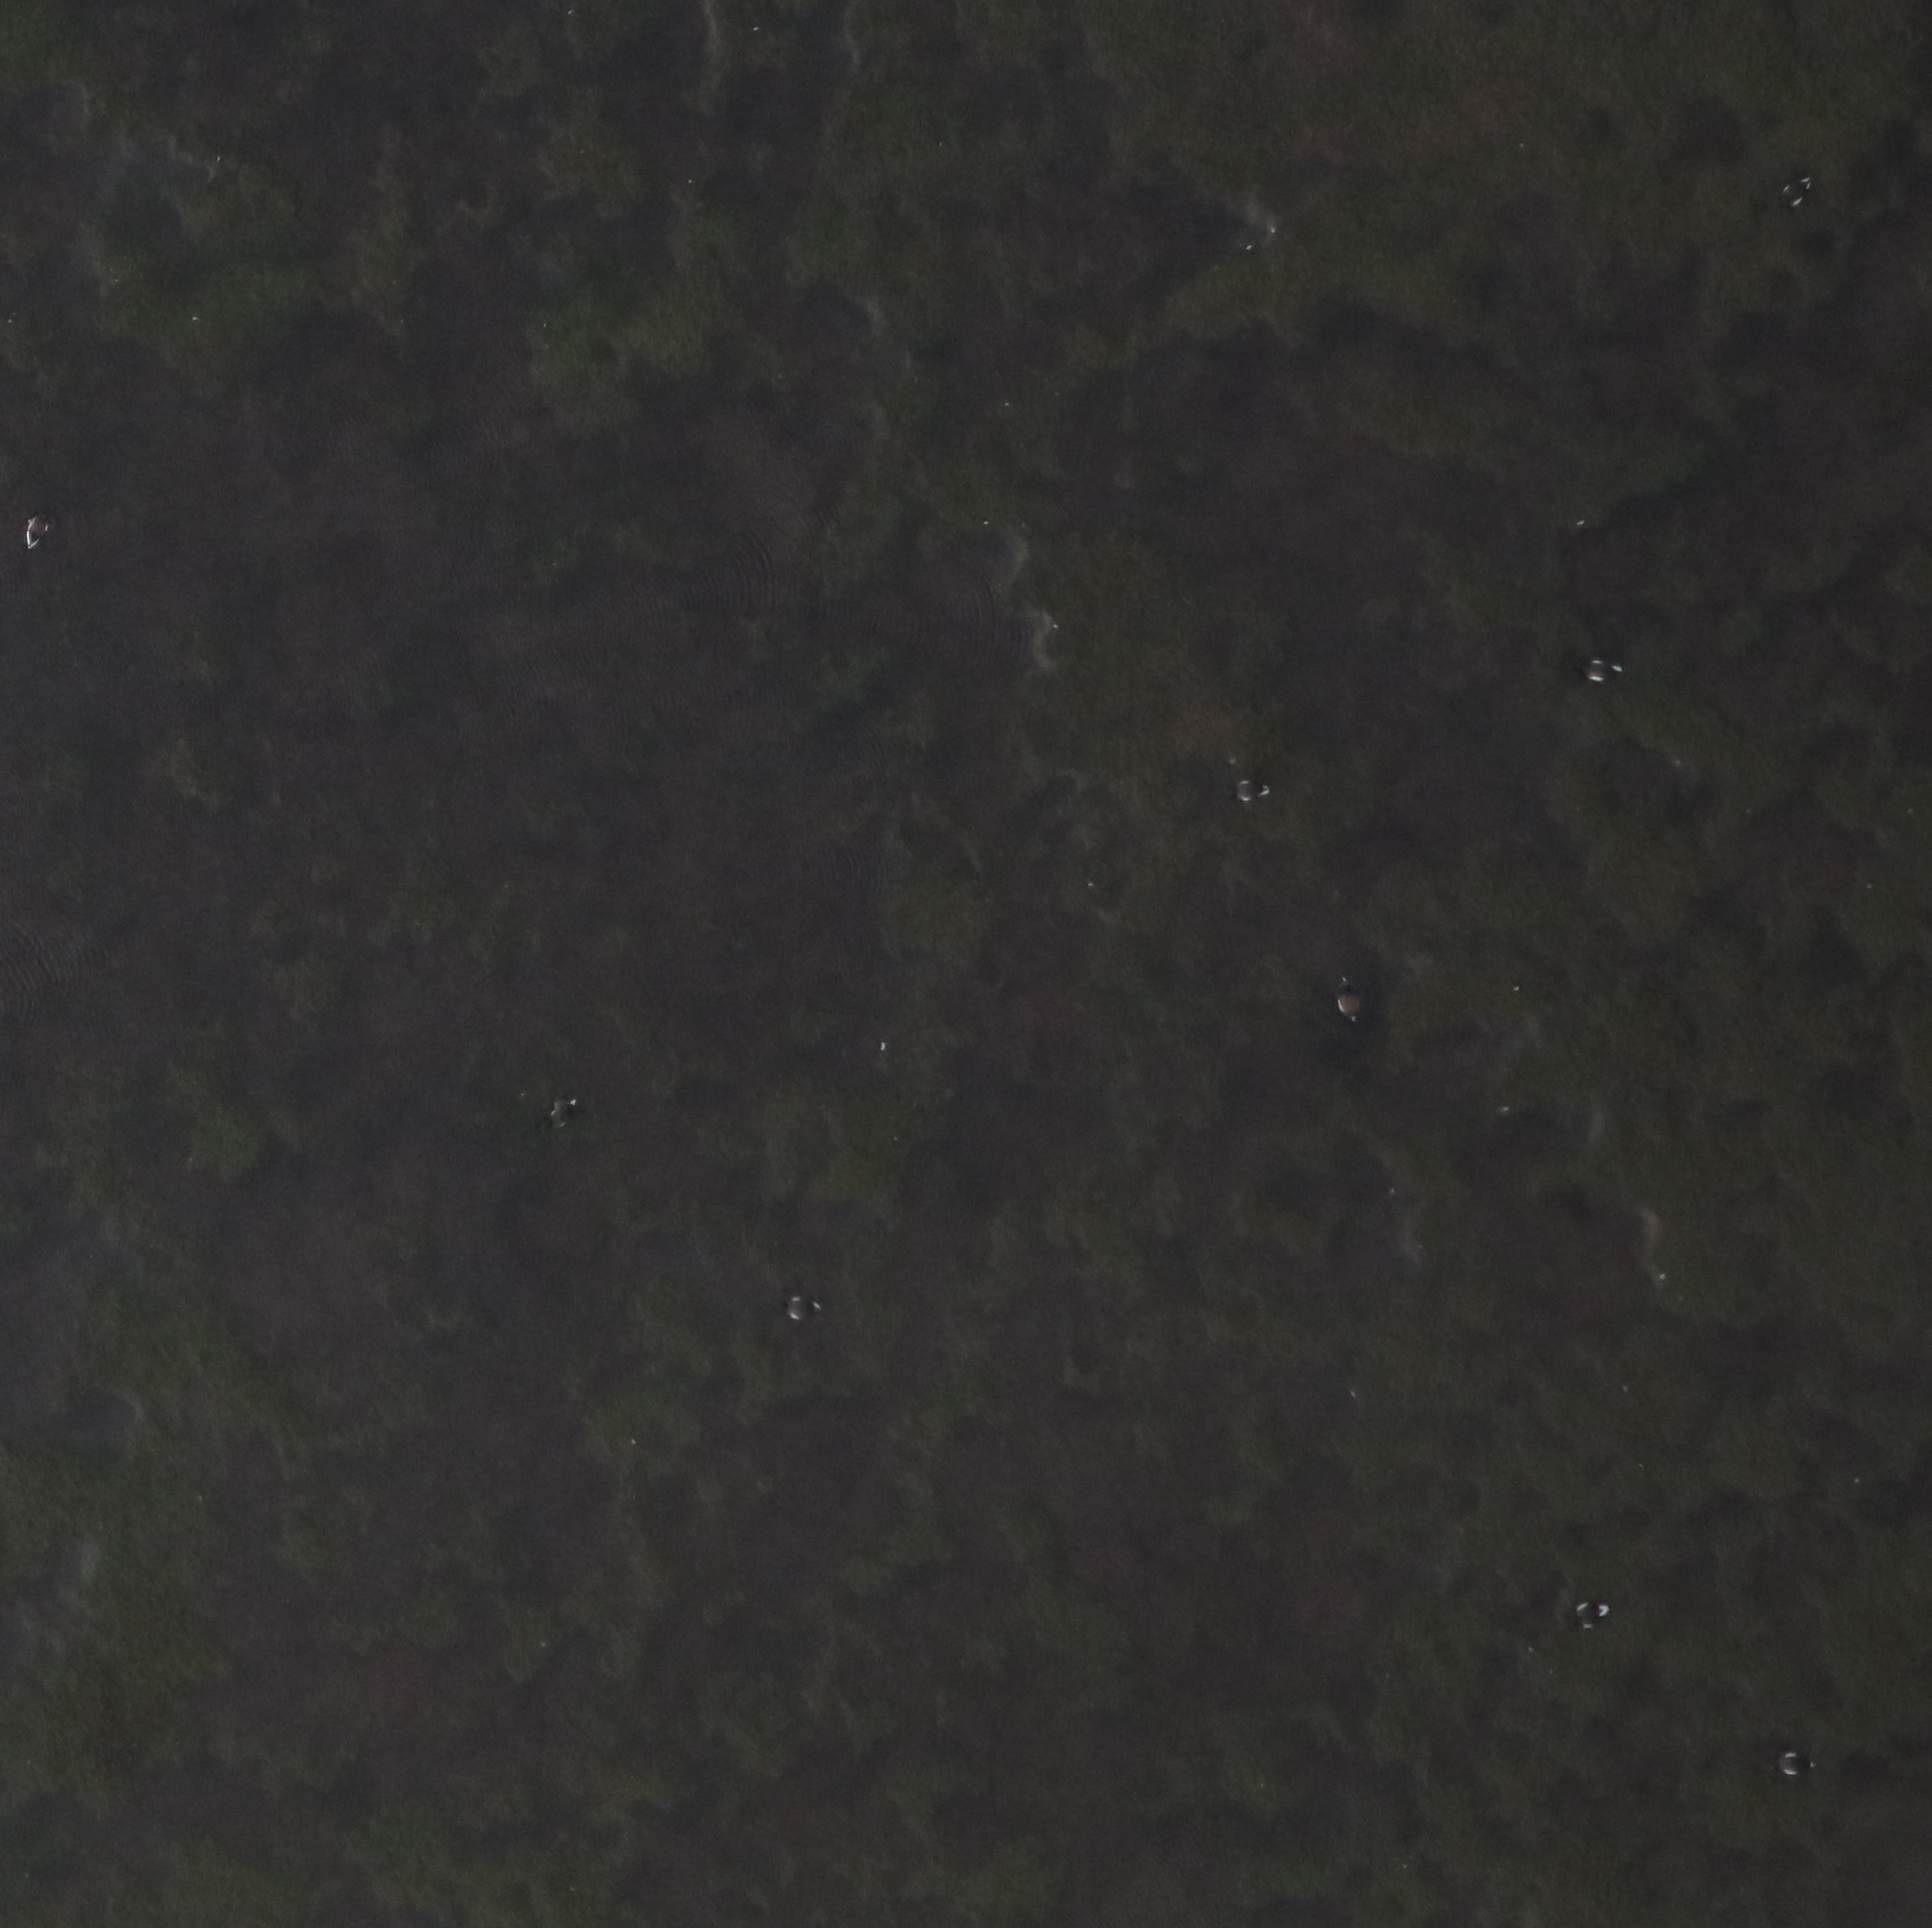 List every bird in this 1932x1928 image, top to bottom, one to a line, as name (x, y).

brant (1793, 194)
brant (38, 529)
brant (1600, 672)
brant (1245, 790)
brant (1349, 1002)
brant (562, 1113)
brant (800, 1307)
brant (1588, 1615)
brant (1798, 1761)